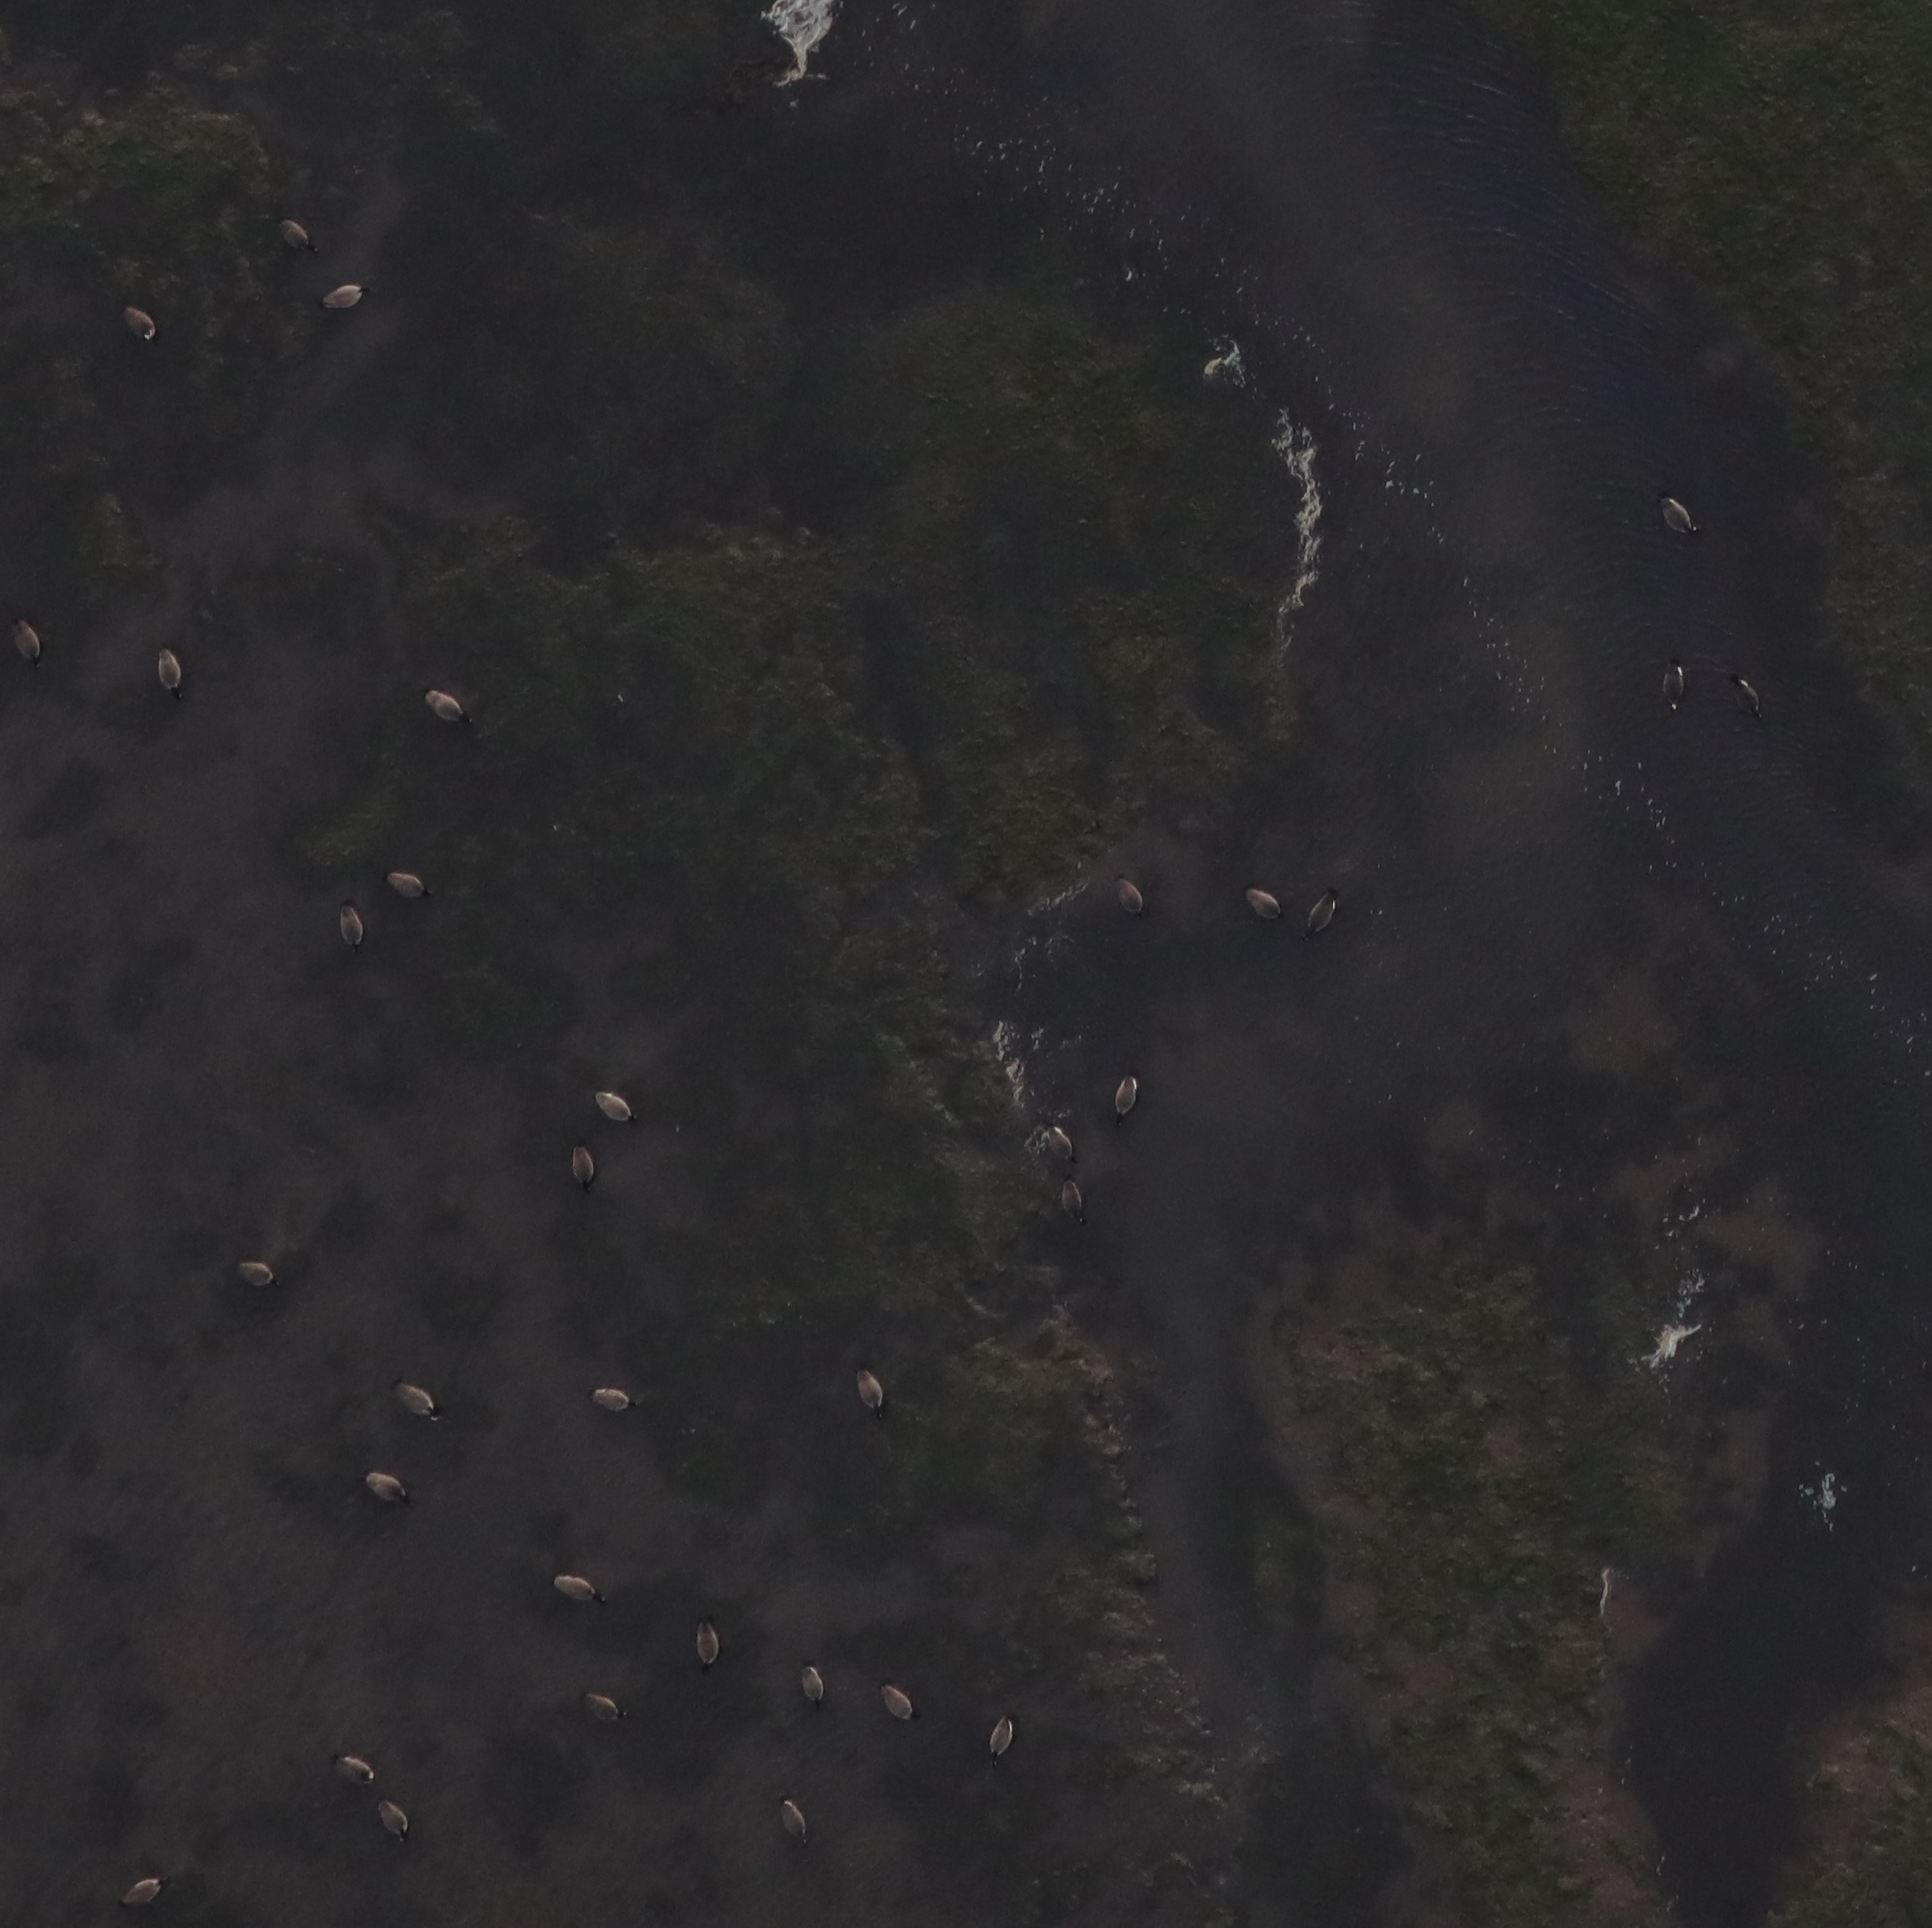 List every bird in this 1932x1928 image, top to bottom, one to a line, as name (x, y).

Canada goose (295, 234)
Canada goose (342, 299)
Canada goose (143, 322)
Canada goose (1680, 519)
Canada goose (27, 640)
Canada goose (170, 670)
Canada goose (1673, 684)
Canada goose (1746, 697)
Canada goose (446, 707)
Canada goose (406, 884)
Canada goose (1131, 895)
Canada goose (1262, 903)
Canada goose (1323, 913)
Canada goose (352, 923)
Canada goose (1126, 1096)
Canada goose (614, 1105)
Canada goose (1058, 1143)
Canada goose (582, 1165)
Canada goose (1072, 1201)
Canada goose (258, 1273)
Canada goose (870, 1388)
Canada goose (613, 1399)
Canada goose (415, 1400)
Canada goose (384, 1484)
Canada goose (578, 1588)
Canada goose (708, 1642)
Canada goose (813, 1682)
Canada goose (894, 1701)
Canada goose (603, 1708)
Canada goose (1003, 1736)
Canada goose (353, 1770)
Canada goose (391, 1818)
Canada goose (794, 1819)
Canada goose (143, 1894)